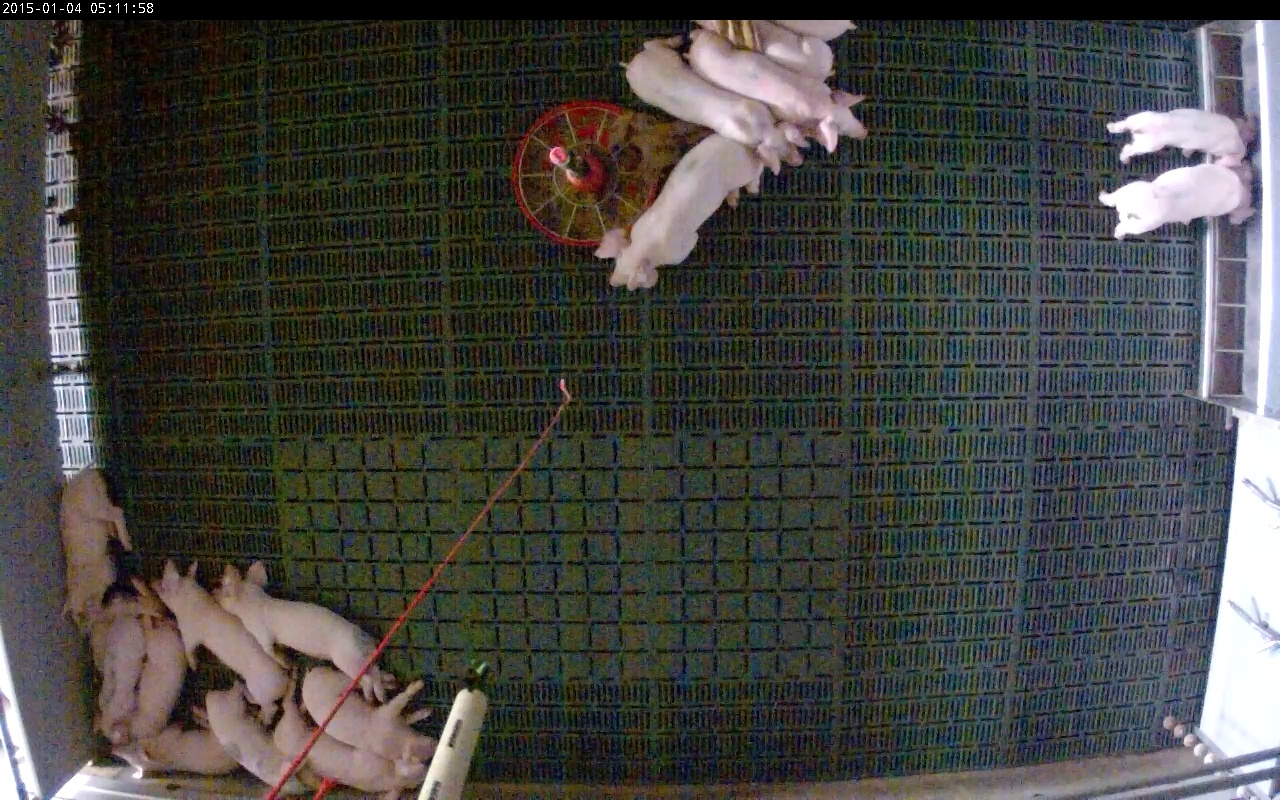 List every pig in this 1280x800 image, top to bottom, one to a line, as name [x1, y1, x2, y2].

pig [771, 19, 861, 43]
pig [697, 22, 832, 88]
pig [681, 31, 867, 154]
pig [619, 36, 810, 175]
pig [1108, 109, 1257, 167]
pig [593, 135, 765, 292]
pig [1098, 161, 1257, 240]
pig [60, 462, 132, 637]
pig [147, 560, 289, 734]
pig [211, 561, 386, 703]
pig [123, 577, 182, 742]
pig [89, 591, 165, 737]
pig [98, 615, 148, 745]
pig [273, 667, 428, 799]
pig [303, 668, 440, 778]
pig [206, 679, 316, 794]
pig [110, 707, 239, 779]